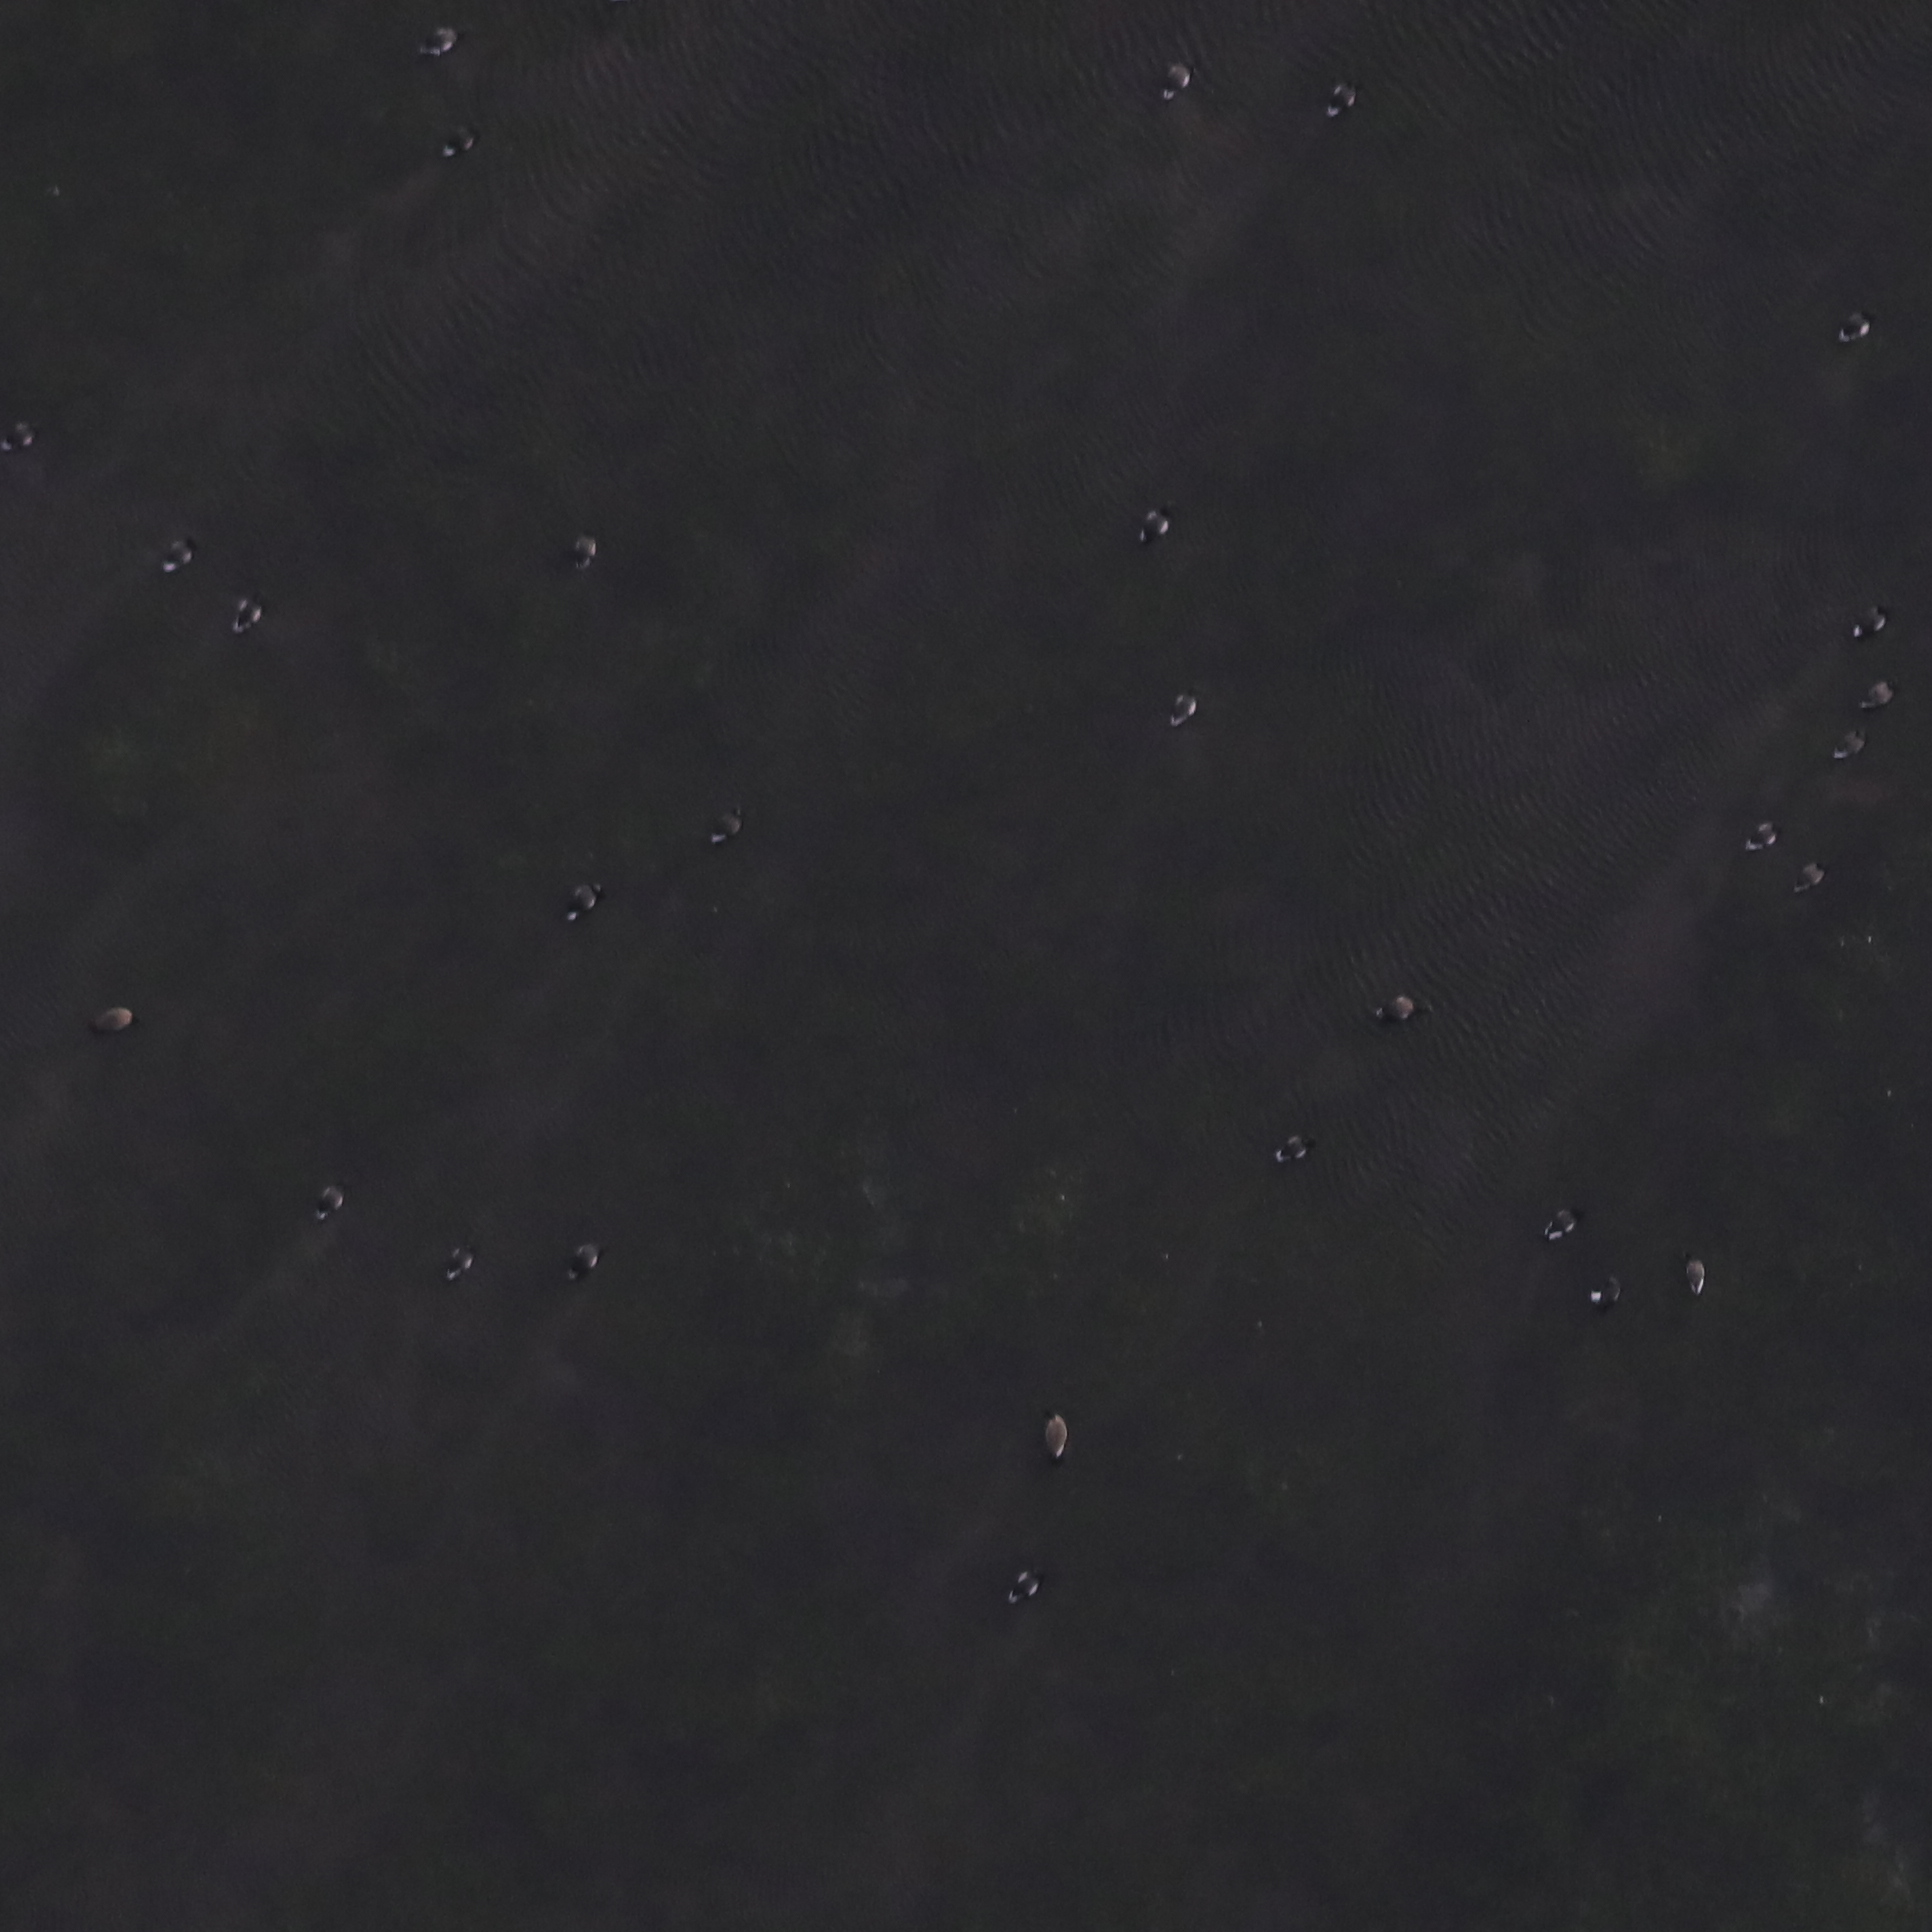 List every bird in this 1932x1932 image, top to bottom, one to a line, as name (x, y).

brant (440, 37)
brant (1177, 78)
brant (1340, 101)
brant (455, 141)
brant (1852, 327)
brant (18, 434)
brant (1155, 526)
brant (582, 548)
brant (174, 551)
brant (247, 615)
brant (1870, 620)
brant (1879, 690)
brant (1183, 709)
brant (1847, 744)
brant (725, 827)
brant (1762, 839)
brant (1813, 876)
brant (583, 898)
brant (1395, 1006)
Canada goose (113, 1019)
brant (1292, 1146)
brant (329, 1200)
brant (1560, 1222)
brant (580, 1257)
brant (460, 1263)
brant (1697, 1275)
brant (1609, 1291)
Canada goose (1056, 1435)
brant (1026, 1588)